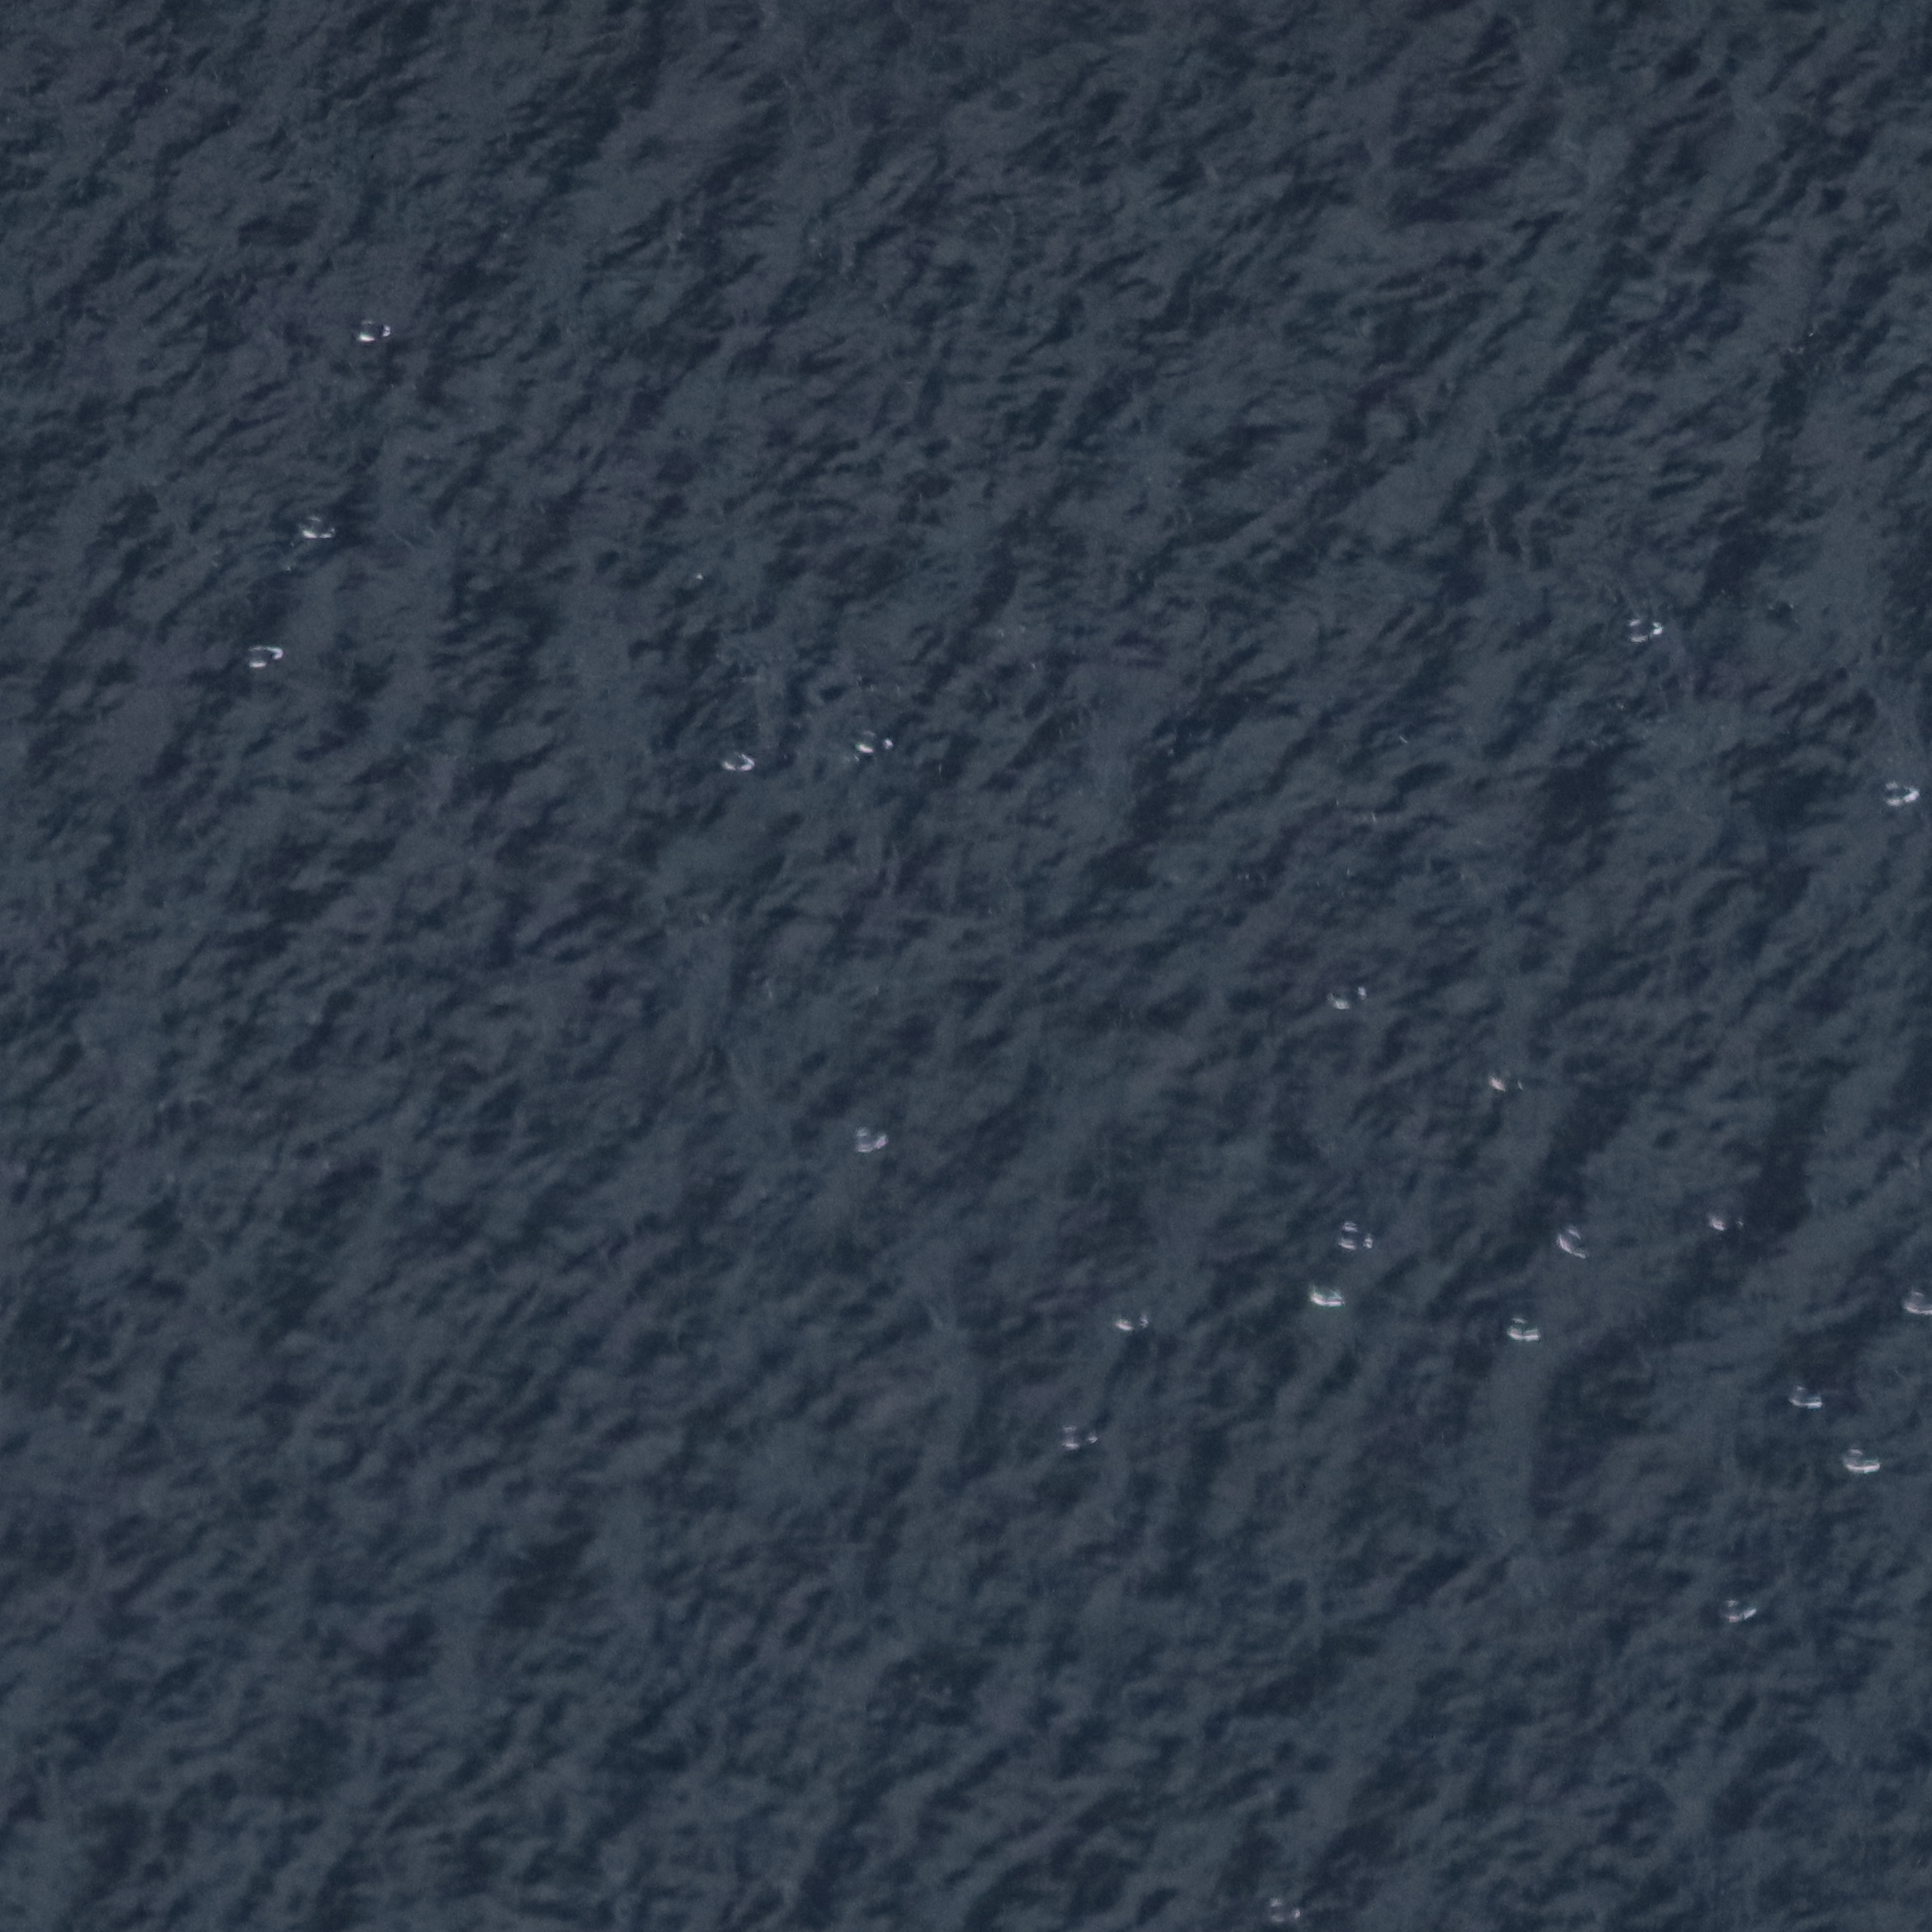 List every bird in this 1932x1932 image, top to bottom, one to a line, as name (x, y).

brant (368, 334)
brant (322, 530)
brant (1638, 628)
brant (259, 658)
brant (866, 743)
brant (736, 758)
brant (1896, 794)
brant (1342, 996)
brant (1509, 1080)
brant (866, 1138)
brant (1724, 1220)
brant (1356, 1234)
brant (1568, 1238)
brant (1324, 1293)
brant (1921, 1308)
brant (1130, 1317)
brant (1523, 1326)
brant (1805, 1398)
brant (1080, 1437)
brant (1856, 1457)
brant (1734, 1608)
brant (1283, 1910)